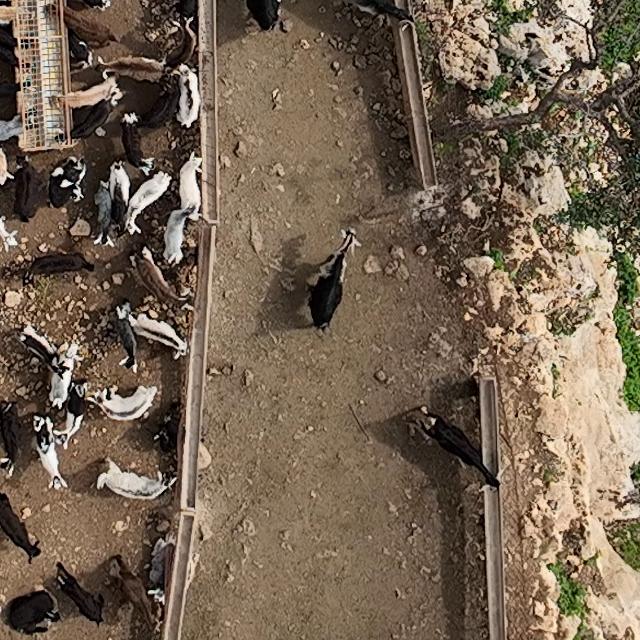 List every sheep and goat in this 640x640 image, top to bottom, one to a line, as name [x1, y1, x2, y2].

goat [49, 0, 110, 10]
goat [174, 0, 196, 14]
goat [245, 0, 280, 29]
goat [322, 0, 417, 29]
goat [0, 3, 33, 25]
goat [43, 3, 119, 47]
goat [163, 17, 195, 69]
goat [0, 20, 34, 49]
goat [64, 31, 92, 69]
goat [0, 36, 30, 71]
goat [94, 55, 165, 83]
goat [176, 64, 199, 129]
goat [141, 75, 177, 126]
goat [0, 77, 33, 114]
goat [52, 77, 119, 108]
goat [53, 99, 111, 142]
goat [119, 110, 154, 175]
goat [0, 114, 38, 138]
goat [0, 127, 13, 186]
goat [179, 153, 201, 222]
goat [48, 156, 75, 209]
goat [15, 157, 41, 222]
goat [57, 160, 84, 208]
goat [109, 160, 128, 235]
goat [123, 174, 172, 236]
goat [95, 183, 114, 249]
goat [0, 193, 17, 249]
goat [162, 203, 194, 262]
goat [308, 226, 362, 331]
goat [127, 247, 191, 309]
goat [22, 252, 95, 287]
goat [115, 307, 138, 375]
goat [129, 312, 189, 358]
goat [15, 320, 70, 378]
goat [48, 341, 81, 409]
goat [53, 379, 86, 449]
goat [87, 386, 157, 421]
goat [0, 403, 18, 477]
goat [154, 403, 180, 447]
goat [416, 406, 502, 491]
goat [33, 415, 69, 490]
goat [97, 457, 179, 501]
goat [0, 492, 42, 561]
goat [148, 538, 168, 594]
goat [114, 555, 160, 634]
goat [56, 560, 105, 626]
goat [7, 588, 59, 634]